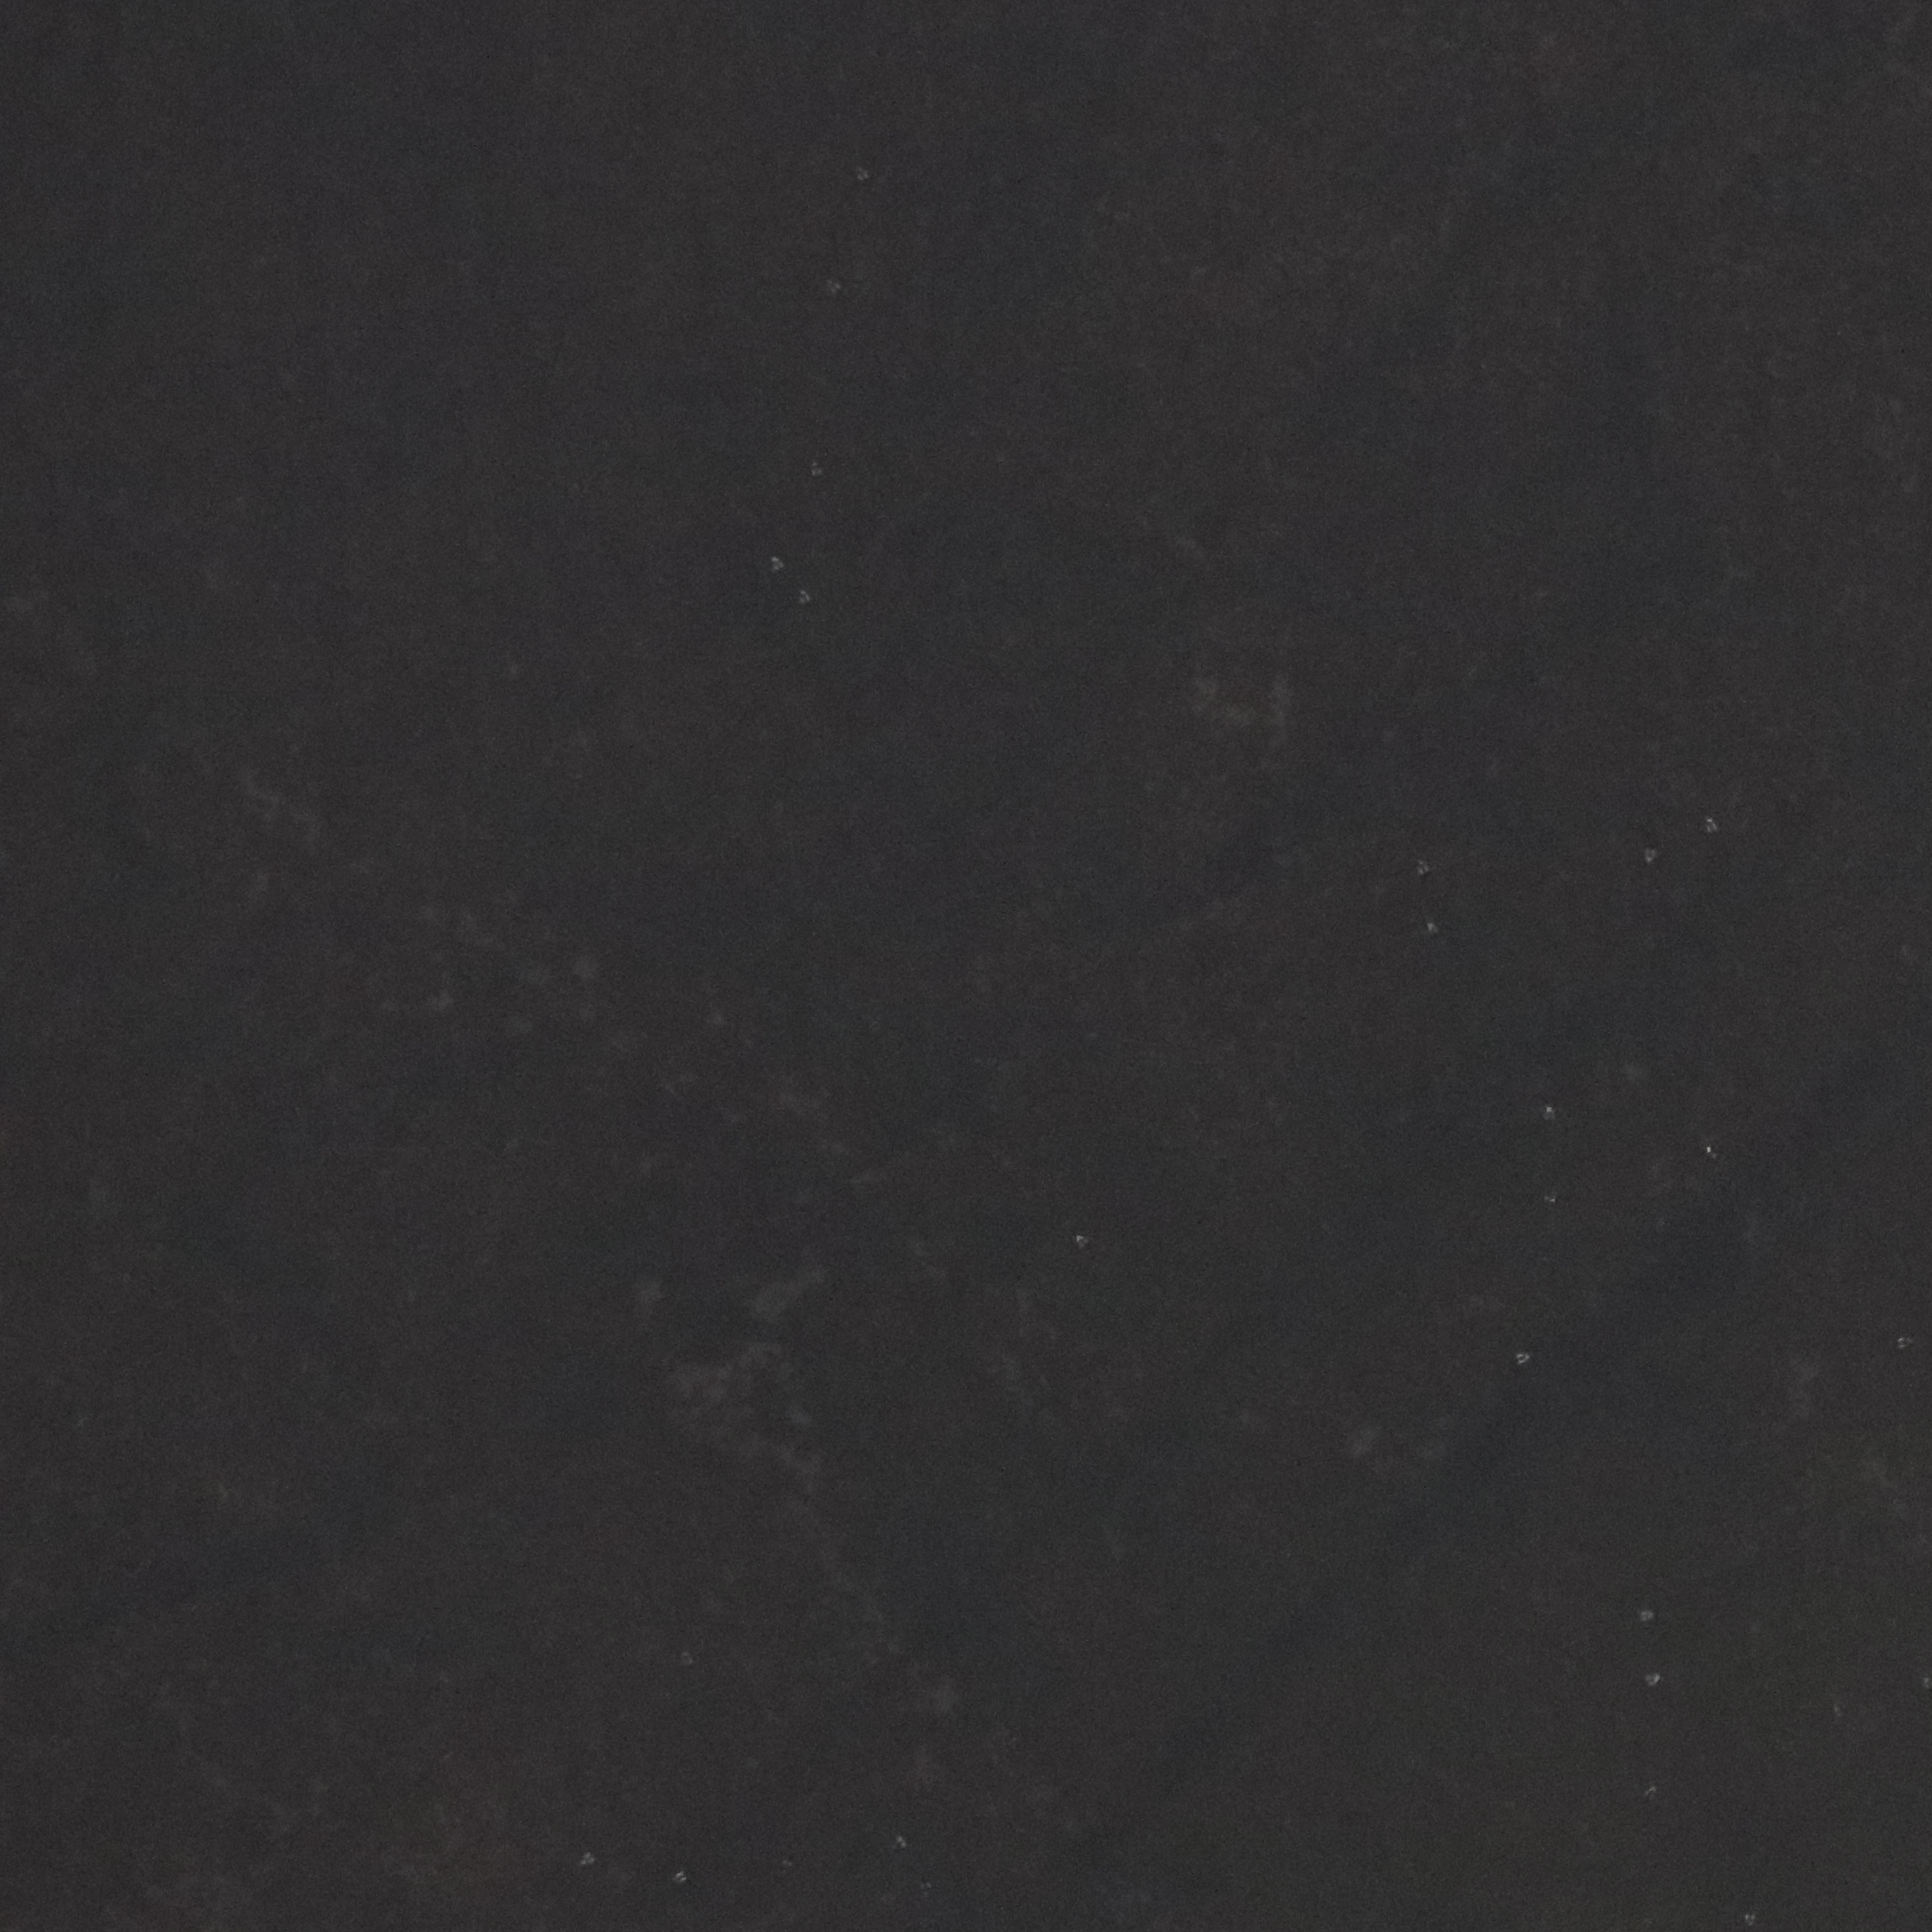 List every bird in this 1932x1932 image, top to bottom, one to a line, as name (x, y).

brant (859, 175)
brant (840, 290)
brant (814, 468)
brant (778, 560)
brant (800, 589)
brant (1713, 826)
brant (1645, 859)
brant (1419, 862)
brant (1431, 917)
brant (1554, 1120)
brant (1708, 1149)
brant (1552, 1193)
brant (1077, 1244)
brant (1907, 1340)
brant (1528, 1367)
brant (1649, 1606)
brant (685, 1653)
brant (1650, 1673)
brant (1925, 1685)
brant (1651, 1801)
brant (901, 1841)
brant (788, 1858)
brant (586, 1865)
brant (689, 1874)
brant (934, 1874)
brant (1752, 1919)